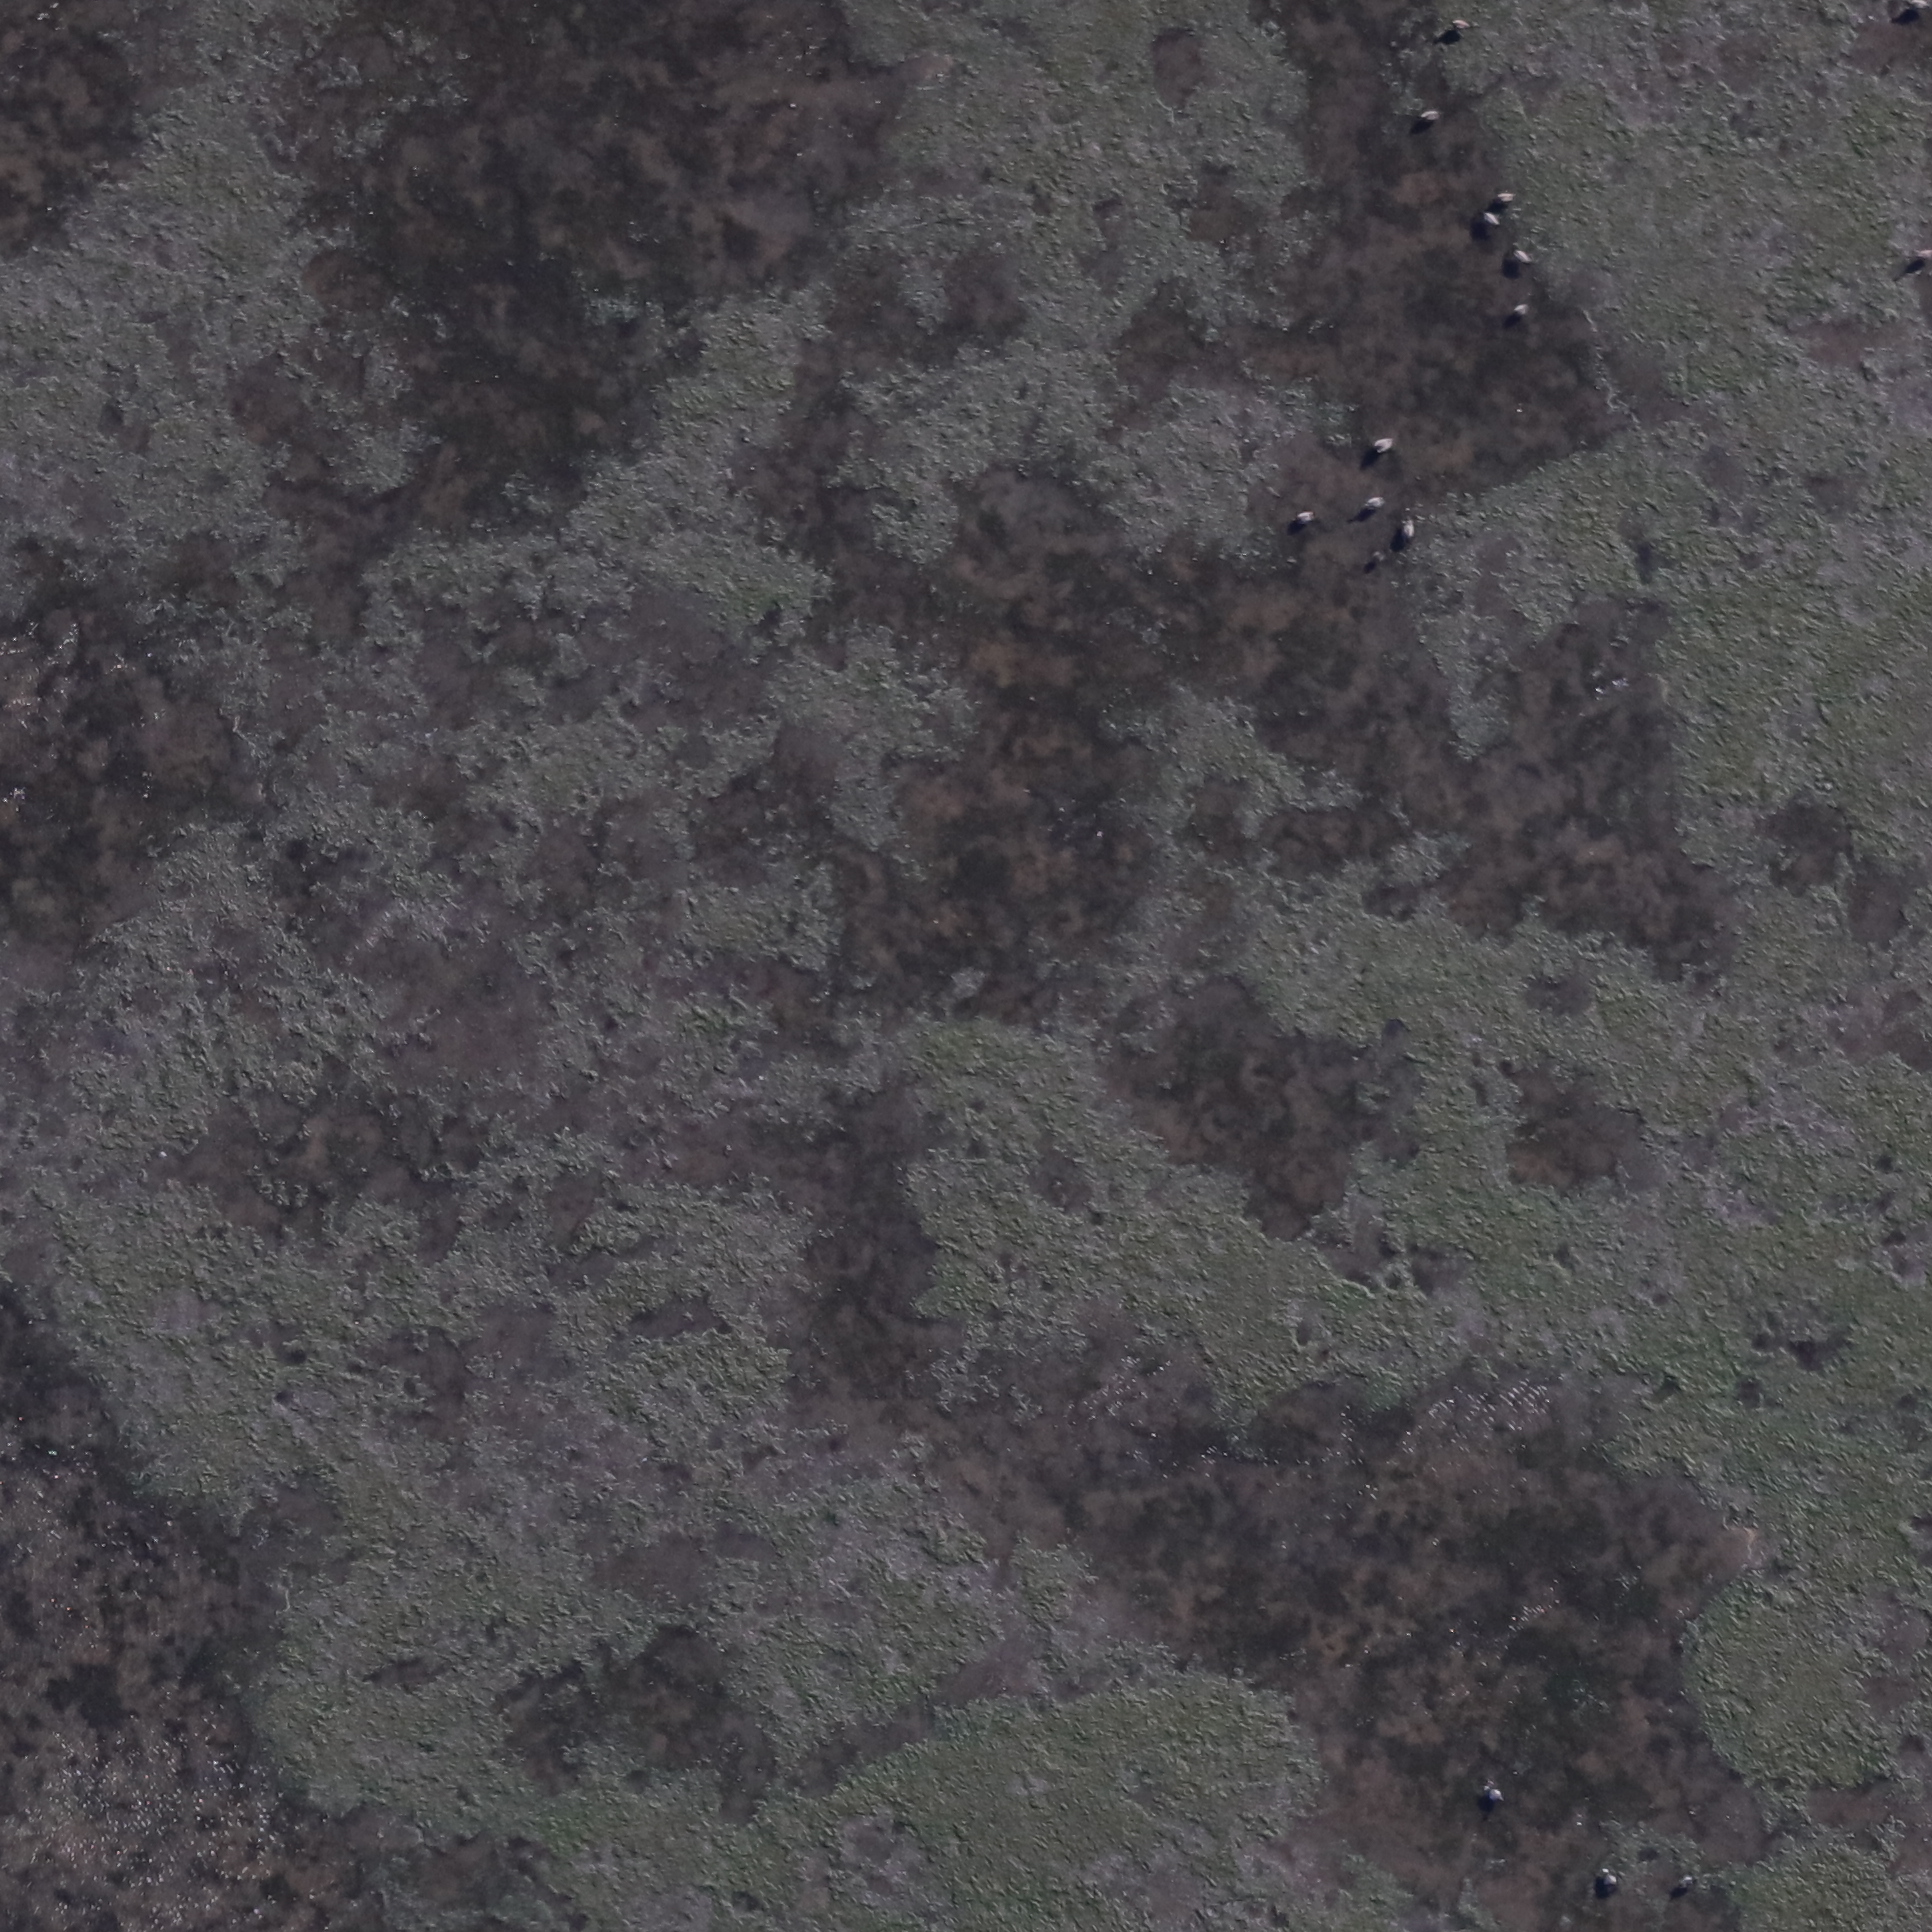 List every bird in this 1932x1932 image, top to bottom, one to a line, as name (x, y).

Canada goose (1921, 4)
Canada goose (1462, 25)
Canada goose (1433, 116)
Canada goose (1509, 199)
Canada goose (1490, 219)
Canada goose (1923, 253)
Canada goose (1520, 255)
Canada goose (1521, 314)
Canada goose (1381, 445)
Canada goose (1376, 503)
Canada goose (1304, 517)
Canada goose (1408, 531)
Canada goose (1379, 558)
brant (1493, 1793)
brant (1608, 1879)
brant (1686, 1884)